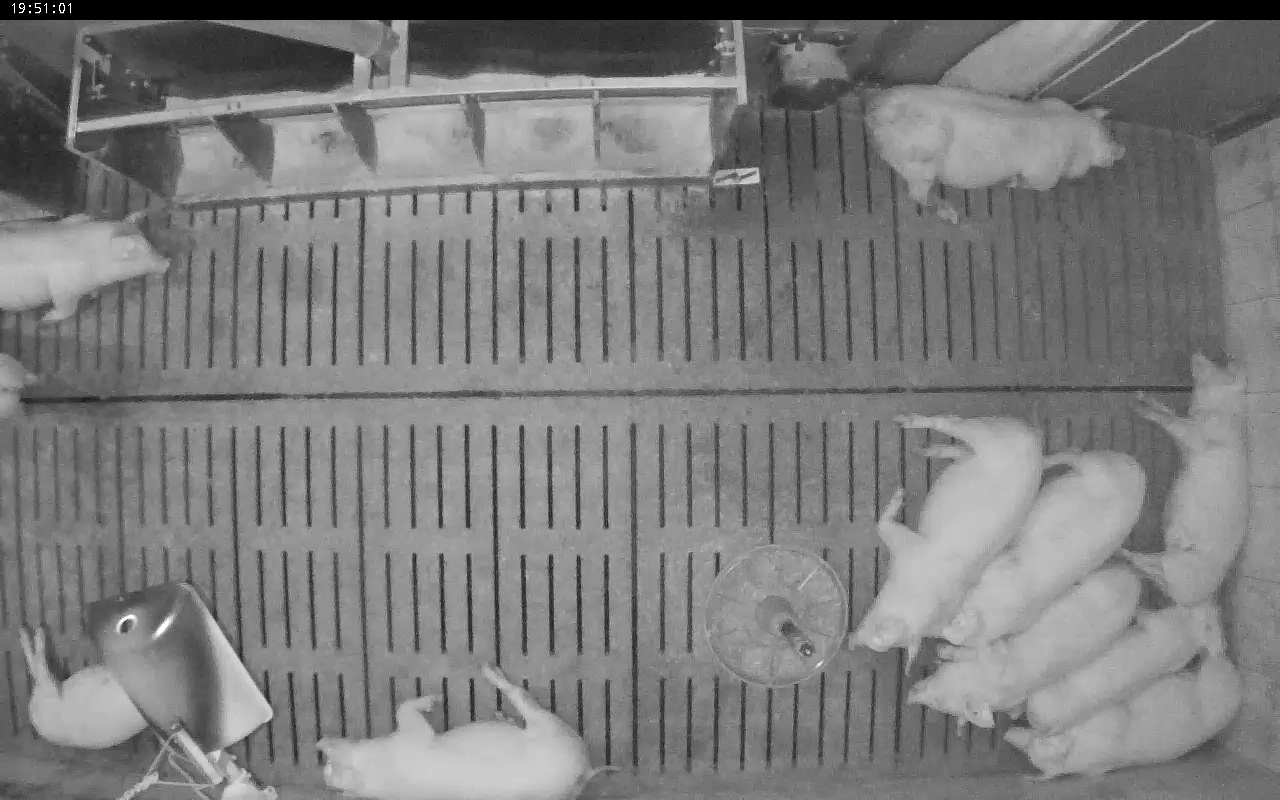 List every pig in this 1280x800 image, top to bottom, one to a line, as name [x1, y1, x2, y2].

pig [861, 83, 1129, 224]
pig [1, 210, 172, 323]
pig [1113, 350, 1247, 605]
pig [0, 353, 48, 423]
pig [849, 400, 1045, 678]
pig [939, 448, 1149, 672]
pig [906, 561, 1139, 736]
pig [1006, 586, 1228, 735]
pig [16, 626, 149, 750]
pig [1004, 646, 1242, 781]
pig [317, 661, 620, 798]